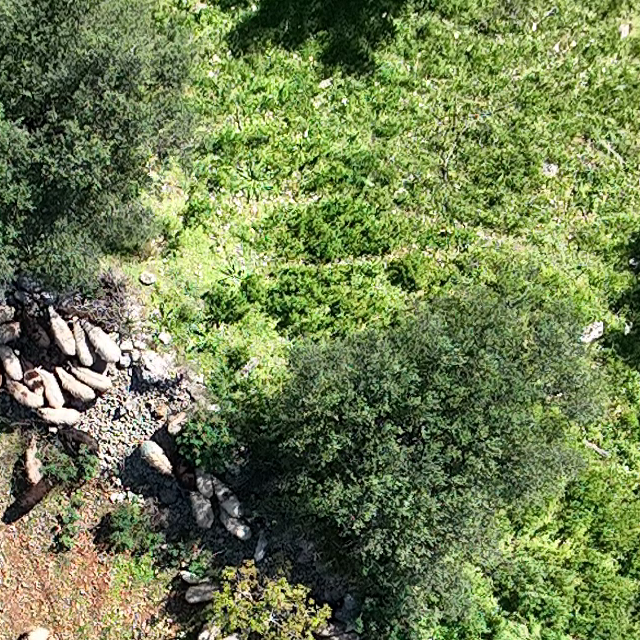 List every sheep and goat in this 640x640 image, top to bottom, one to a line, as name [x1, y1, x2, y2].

sheep [0, 273, 8, 306]
sheep [0, 304, 15, 327]
sheep [47, 306, 76, 356]
sheep [71, 315, 94, 367]
sheep [24, 318, 50, 348]
sheep [81, 319, 122, 362]
sheep [0, 322, 20, 343]
sheep [0, 343, 24, 380]
sheep [12, 347, 44, 396]
sheep [66, 360, 111, 392]
sheep [33, 365, 65, 407]
sheep [54, 365, 95, 400]
sheep [5, 377, 42, 408]
sheep [37, 406, 81, 423]
sheep [49, 427, 99, 451]
sheep [141, 441, 174, 477]
sheep [26, 447, 43, 484]
sheep [168, 448, 196, 490]
sheep [194, 469, 213, 497]
sheep [18, 475, 57, 509]
sheep [212, 475, 243, 517]
sheep [189, 491, 214, 529]
sheep [218, 507, 251, 539]
sheep [254, 531, 270, 562]
sheep [179, 570, 210, 583]
sheep [185, 584, 220, 603]
sheep [335, 609, 356, 632]
sheep [313, 621, 341, 635]
sheep [15, 624, 49, 639]
sheep [198, 625, 221, 639]
sheep [210, 633, 240, 639]
sheep [322, 633, 359, 639]